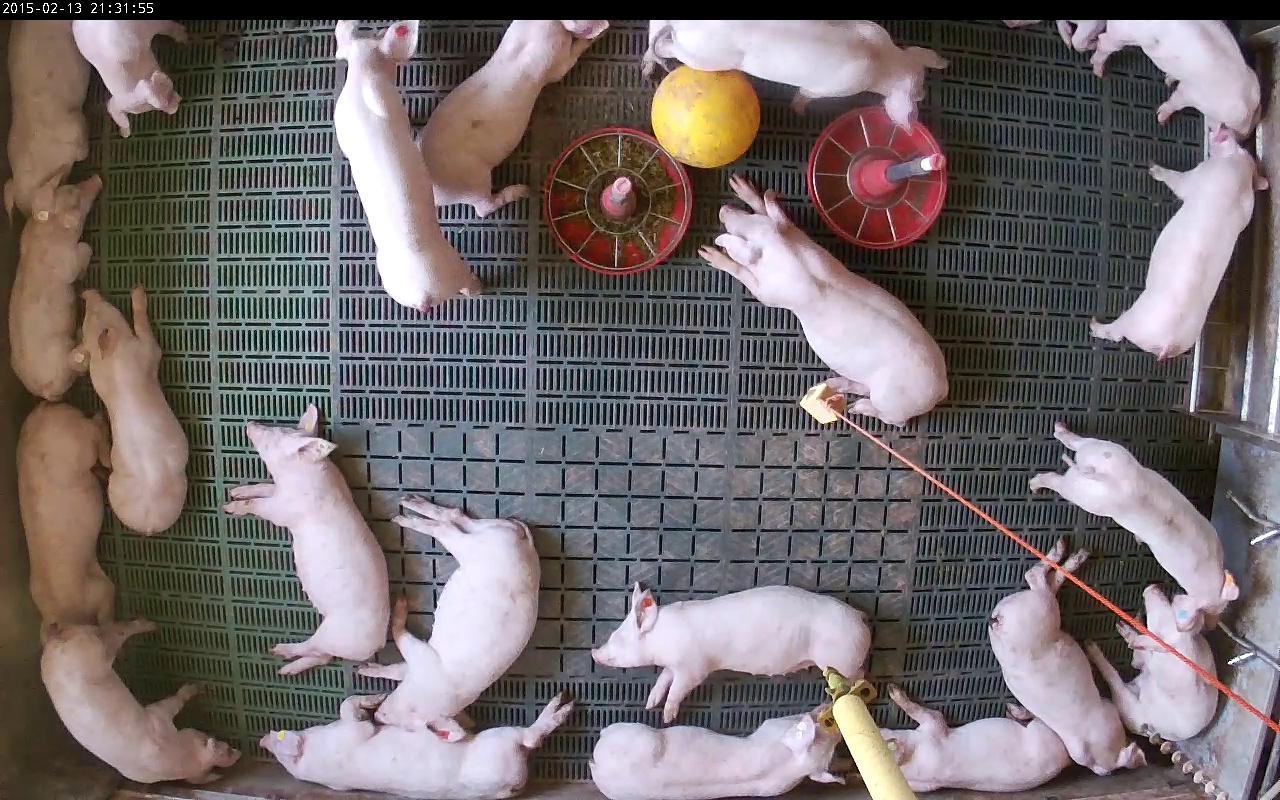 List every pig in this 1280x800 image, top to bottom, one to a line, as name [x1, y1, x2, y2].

pig [415, 19, 611, 219]
pig [5, 20, 92, 219]
pig [73, 20, 189, 142]
pig [332, 20, 482, 313]
pig [644, 20, 946, 134]
pig [1091, 22, 1265, 137]
pig [1090, 131, 1269, 363]
pig [10, 172, 102, 400]
pig [695, 174, 949, 429]
pig [66, 285, 191, 537]
pig [19, 398, 115, 637]
pig [225, 405, 391, 677]
pig [1033, 423, 1237, 635]
pig [360, 494, 540, 742]
pig [987, 535, 1149, 777]
pig [590, 579, 872, 727]
pig [1086, 585, 1219, 743]
pig [41, 617, 240, 786]
pig [879, 683, 1070, 796]
pig [261, 694, 575, 799]
pig [595, 703, 853, 799]